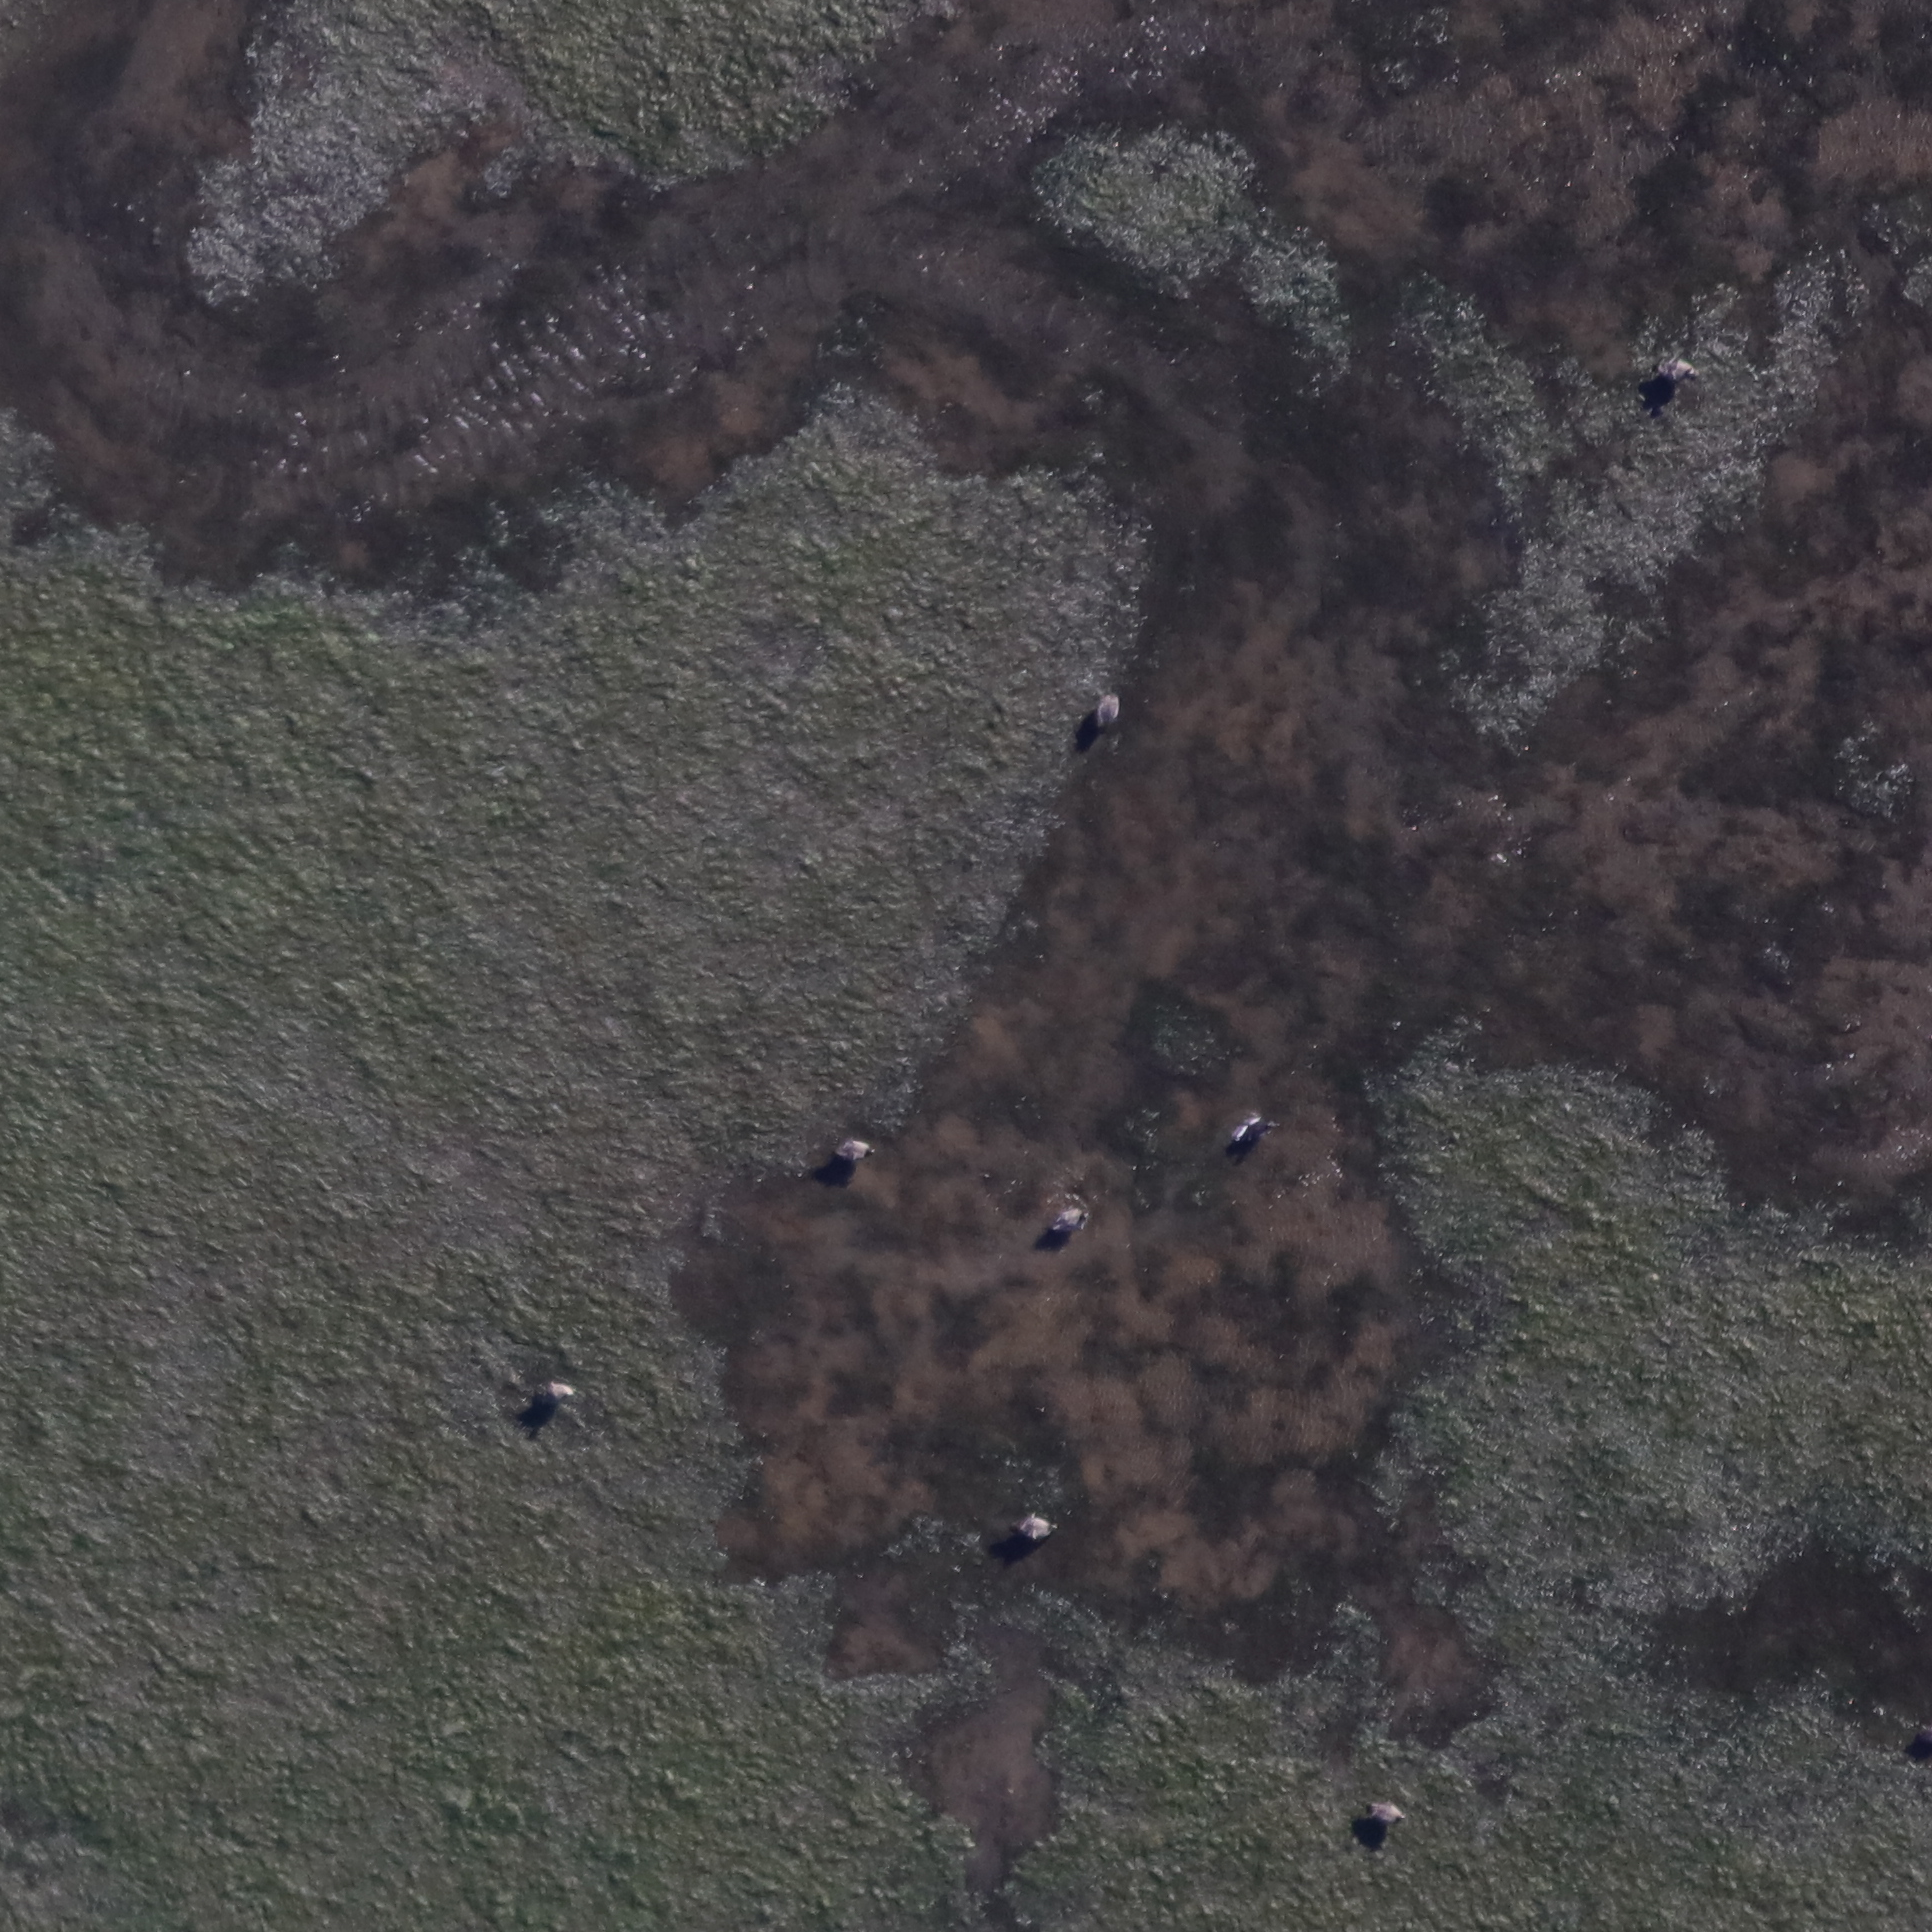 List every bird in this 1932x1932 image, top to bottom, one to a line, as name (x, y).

Canada goose (1680, 372)
Canada goose (1108, 714)
brant (1252, 1130)
Canada goose (853, 1155)
Canada goose (1071, 1222)
Canada goose (551, 1393)
Canada goose (1035, 1527)
Canada goose (1381, 1811)